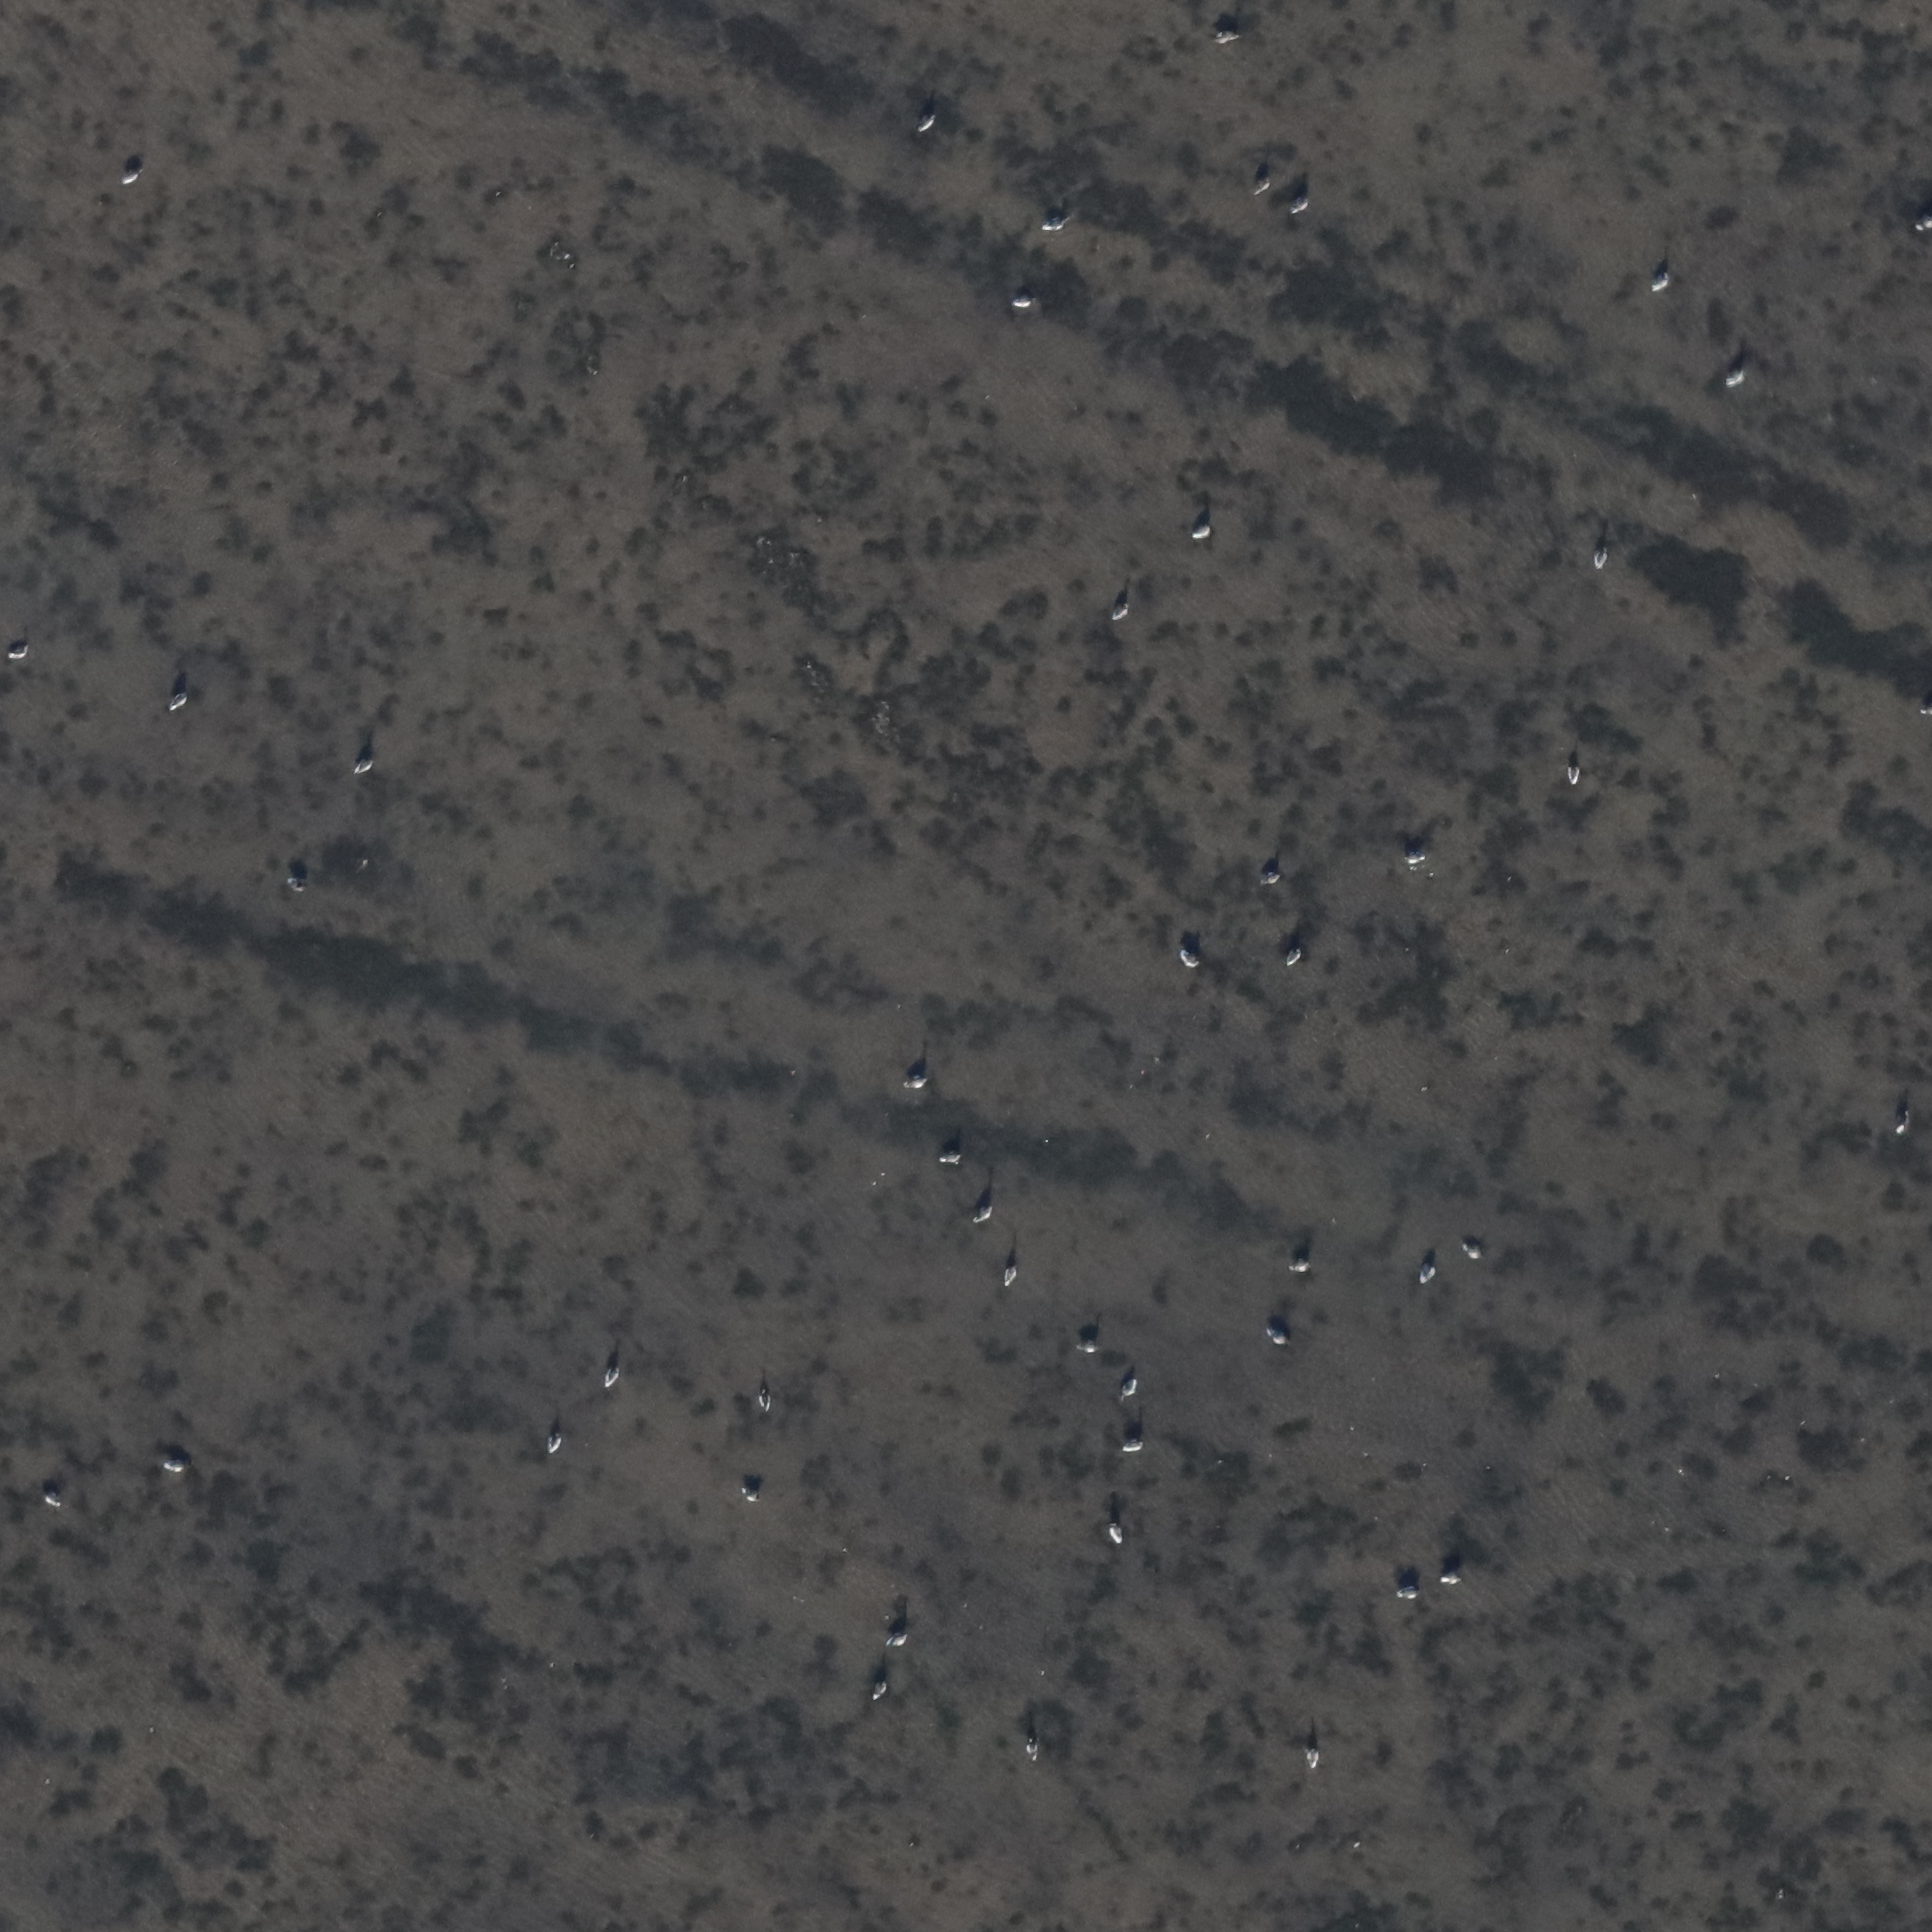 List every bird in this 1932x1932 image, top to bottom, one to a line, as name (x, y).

brant (1229, 35)
brant (926, 122)
brant (133, 177)
brant (1259, 183)
brant (1299, 204)
brant (1926, 222)
brant (1055, 223)
brant (1662, 281)
brant (1023, 302)
brant (1736, 376)
brant (1201, 530)
brant (1601, 557)
brant (1119, 611)
brant (16, 647)
brant (179, 699)
brant (1931, 709)
brant (365, 765)
brant (1572, 773)
brant (1414, 857)
brant (1272, 878)
brant (298, 884)
brant (1294, 956)
brant (1190, 958)
brant (917, 1082)
brant (1903, 1120)
brant (950, 1156)
brant (983, 1213)
brant (1474, 1252)
brant (1299, 1264)
brant (1428, 1273)
brant (1010, 1275)
brant (1278, 1337)
brant (1087, 1345)
brant (612, 1376)
brant (1128, 1388)
brant (765, 1400)
brant (555, 1442)
brant (1133, 1444)
brant (176, 1465)
brant (750, 1494)
brant (52, 1498)
brant (1115, 1531)
brant (1452, 1578)
brant (1409, 1592)
brant (897, 1640)
brant (881, 1688)
brant (1033, 1748)
brant (1313, 1757)